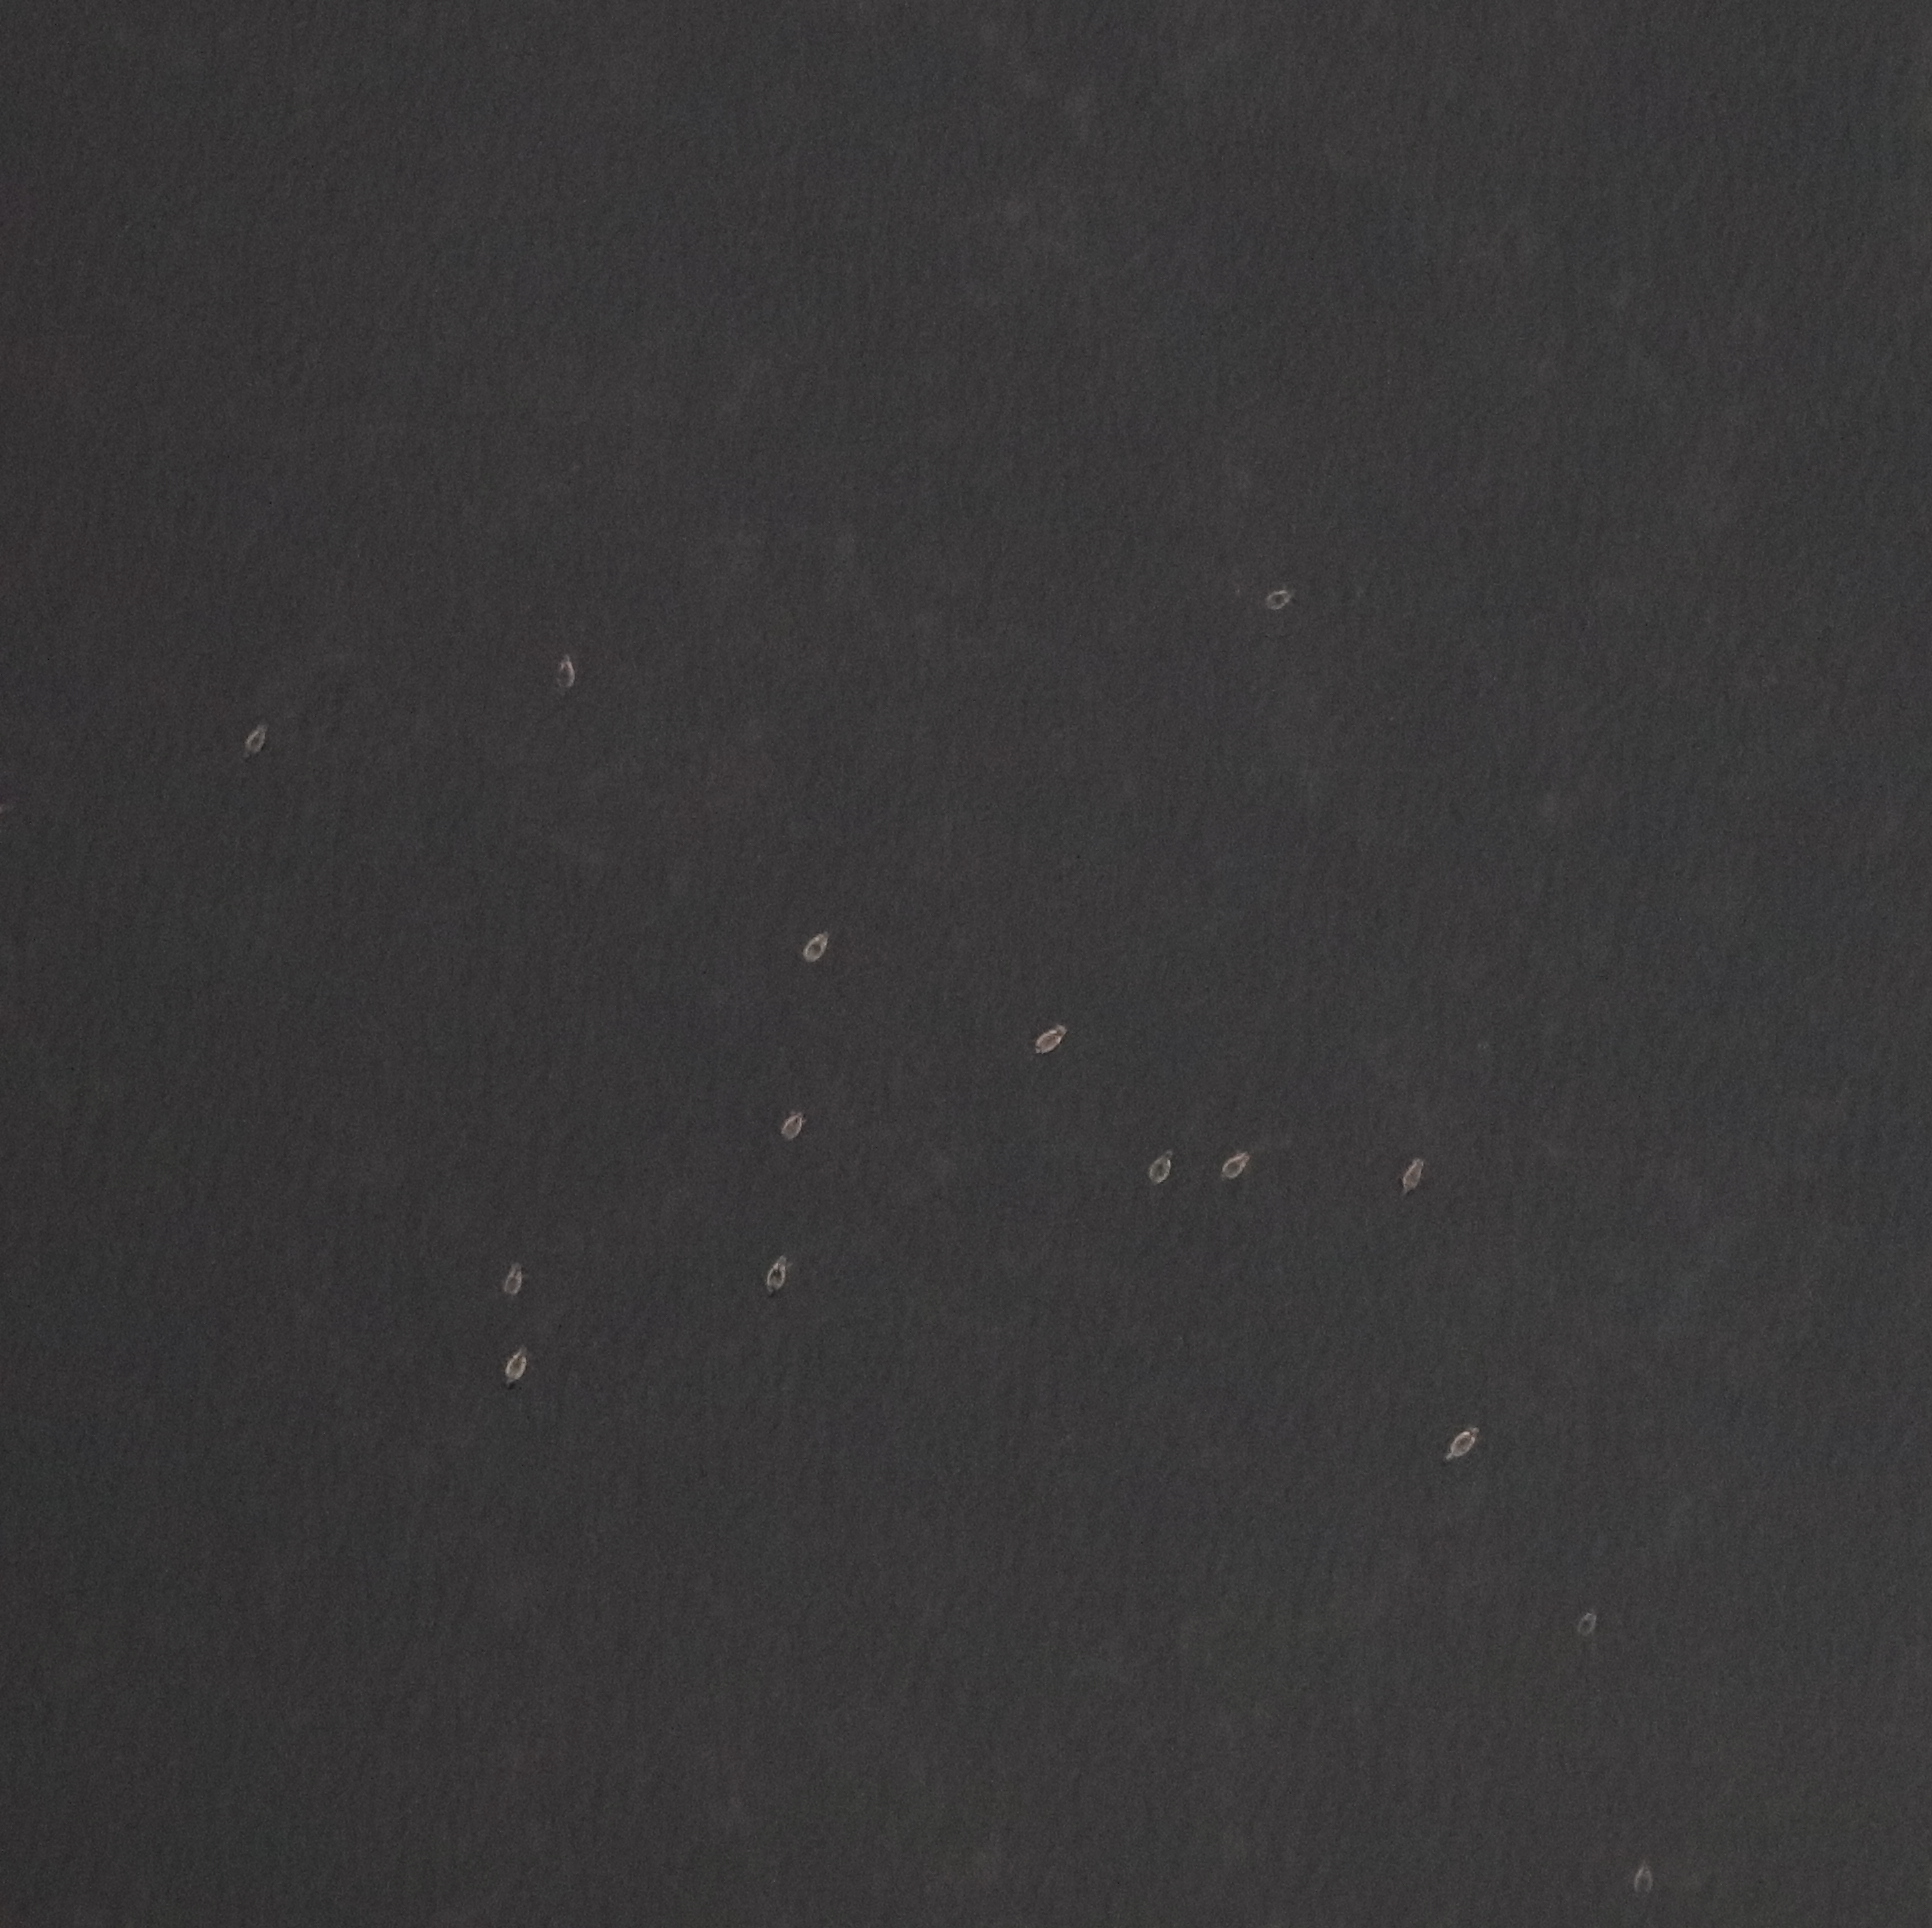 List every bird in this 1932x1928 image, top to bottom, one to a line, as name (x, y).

other bird (1273, 605)
other bird (569, 673)
other bird (253, 743)
other bird (815, 951)
other bird (1049, 1043)
other bird (795, 1124)
other bird (1232, 1169)
other bird (1162, 1172)
other bird (1413, 1178)
other bird (511, 1280)
other bird (775, 1280)
other bird (513, 1370)
other bird (1460, 1442)
other bird (1589, 1623)
other bird (1641, 1877)